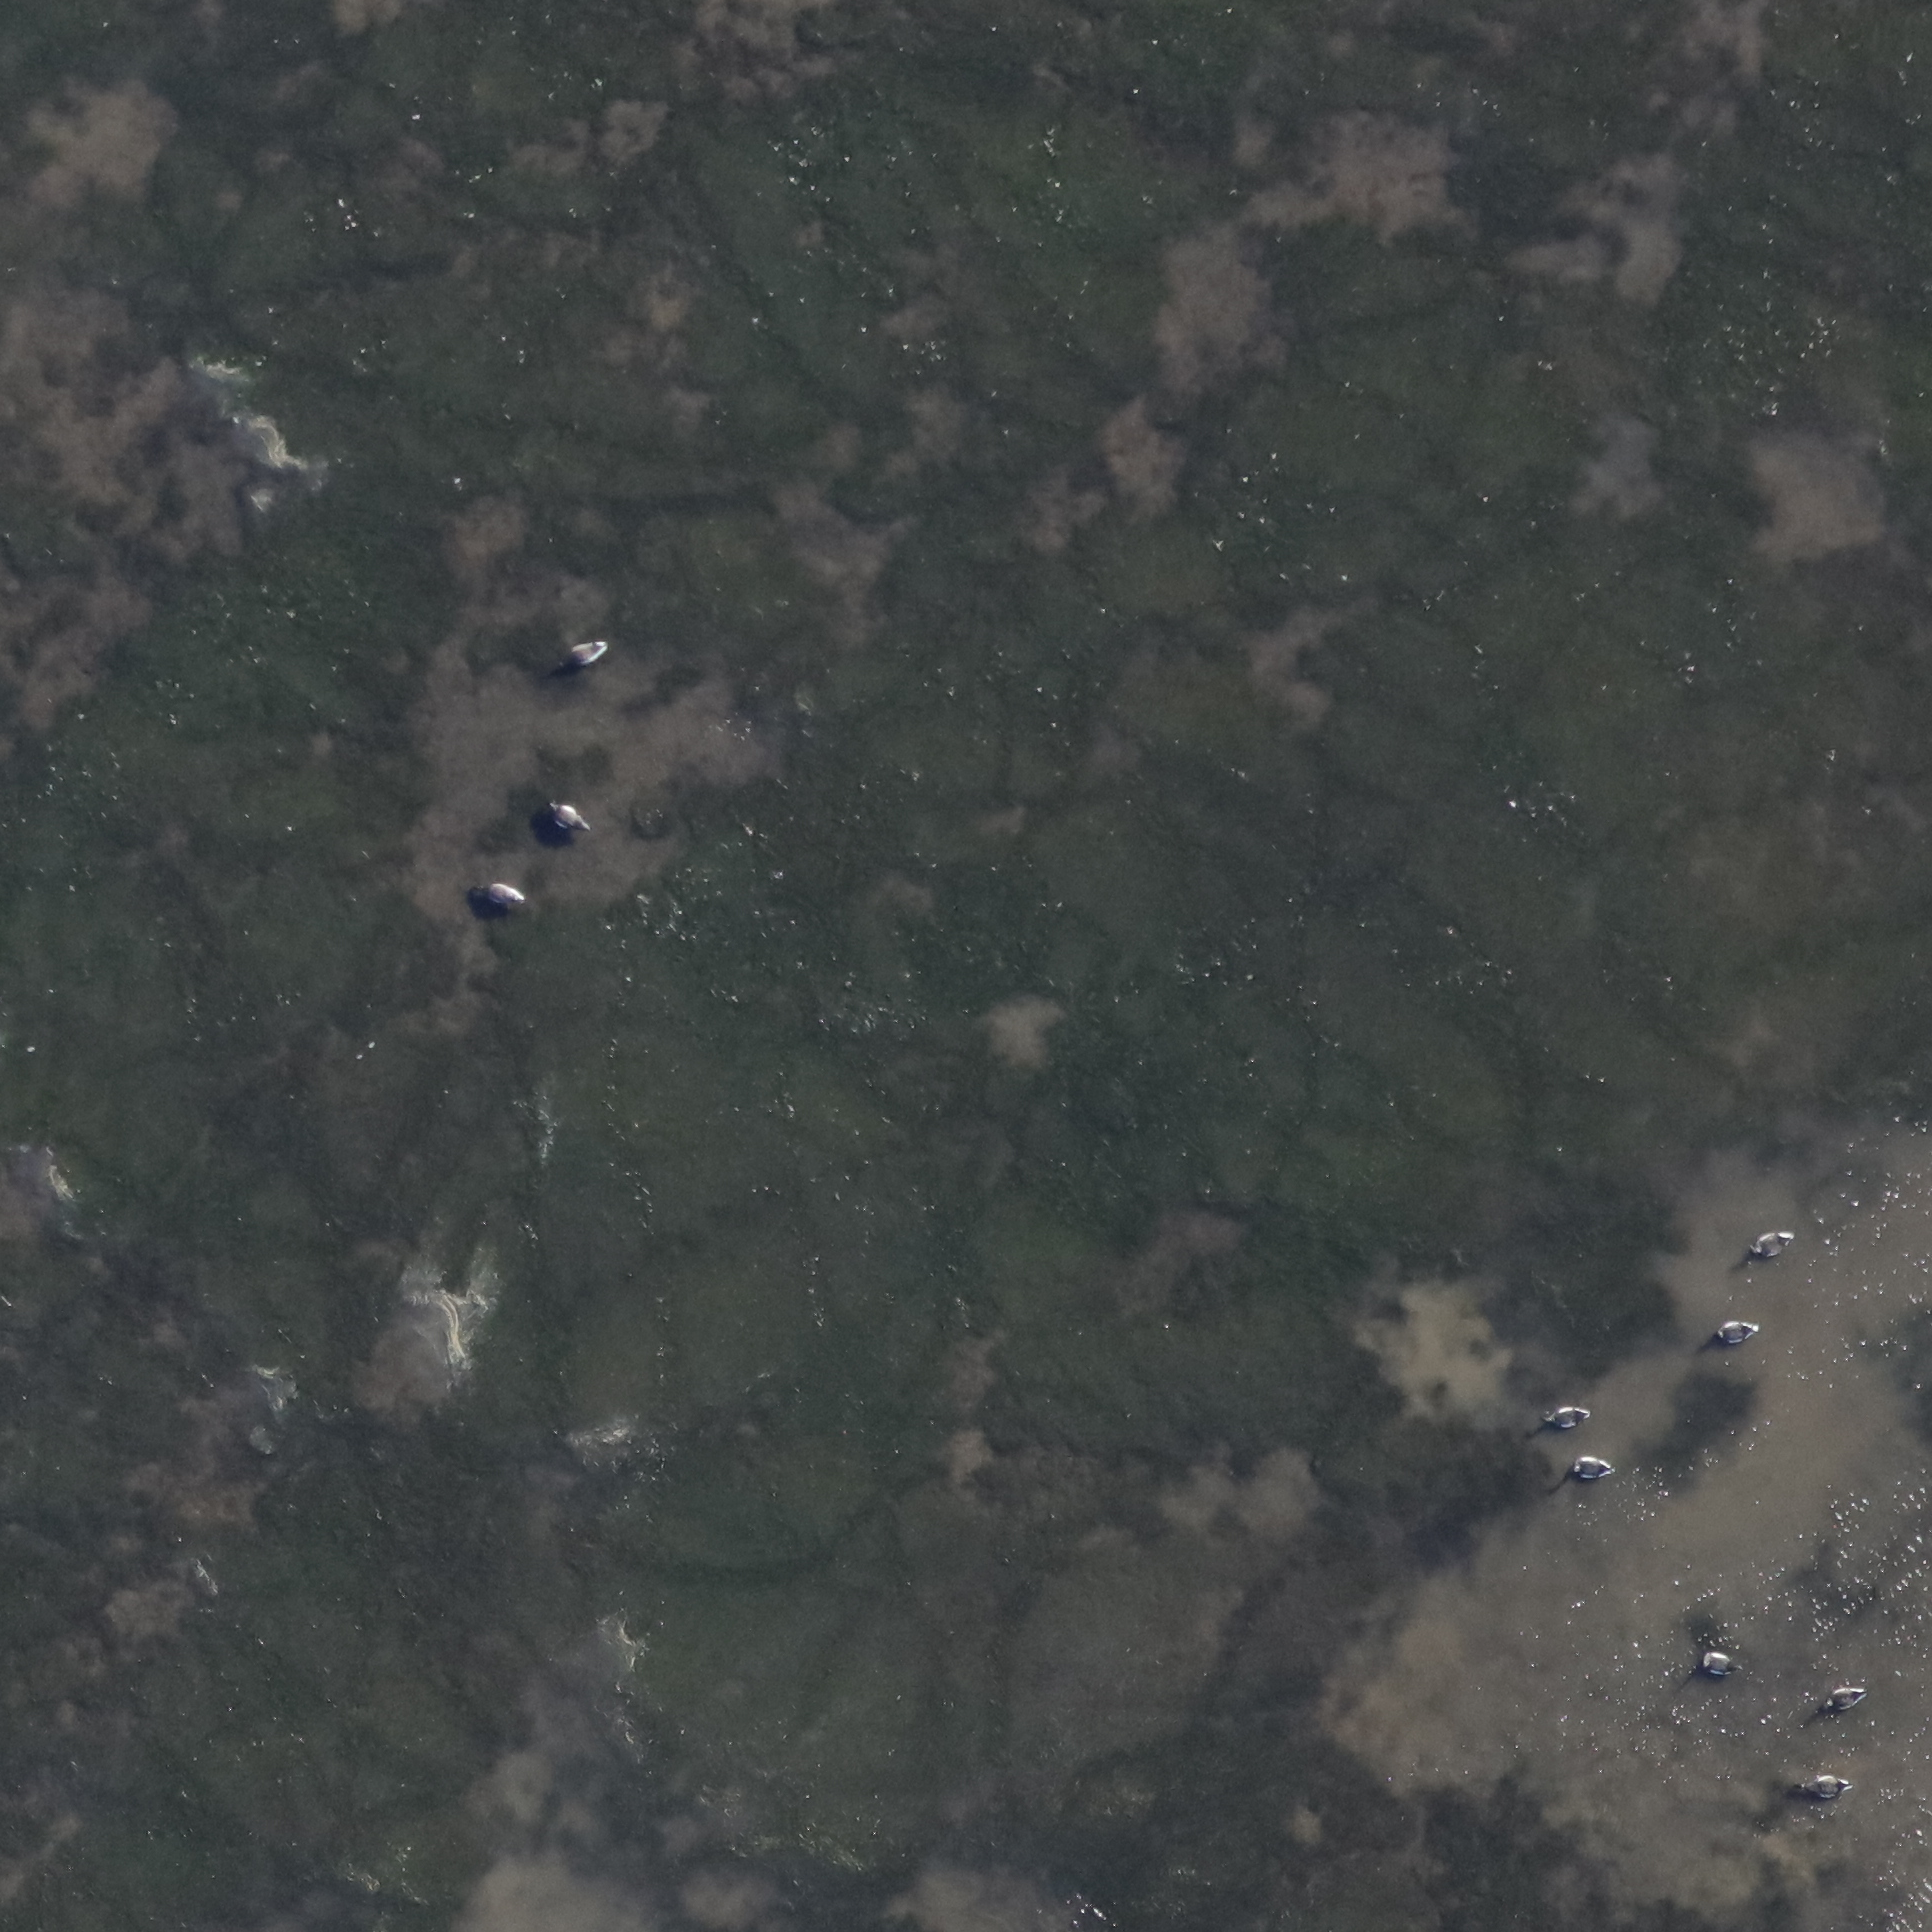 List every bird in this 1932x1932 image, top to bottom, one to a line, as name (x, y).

brant (584, 655)
brant (567, 819)
brant (499, 895)
brant (1771, 1244)
brant (1735, 1332)
brant (1565, 1417)
brant (1590, 1468)
brant (1720, 1661)
brant (1844, 1698)
brant (1828, 1788)